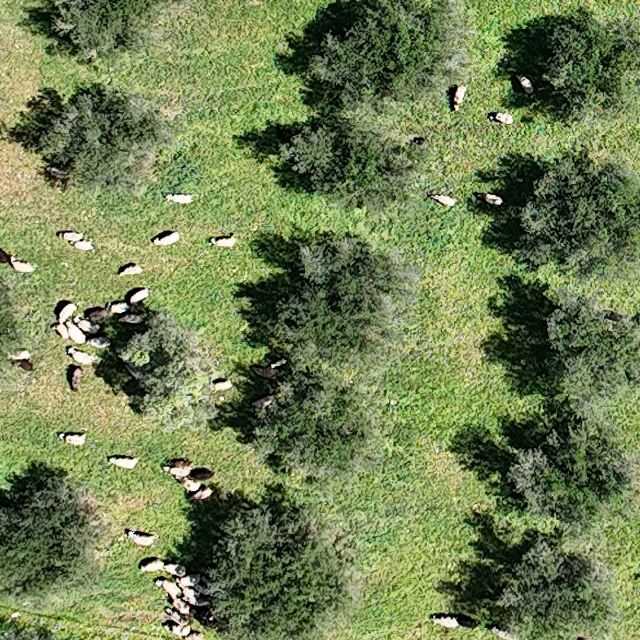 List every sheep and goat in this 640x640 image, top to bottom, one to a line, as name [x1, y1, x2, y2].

sheep [519, 75, 534, 95]
sheep [454, 84, 467, 112]
sheep [488, 112, 514, 125]
sheep [47, 166, 71, 180]
sheep [164, 193, 192, 205]
sheep [429, 194, 457, 207]
sheep [484, 194, 504, 206]
sheep [153, 231, 179, 246]
sheep [62, 232, 84, 241]
sheep [211, 236, 236, 247]
sheep [0, 241, 10, 262]
sheep [74, 242, 95, 251]
sheep [9, 255, 37, 273]
sheep [118, 264, 143, 276]
sheep [129, 287, 149, 304]
sheep [58, 301, 77, 326]
sheep [87, 302, 112, 322]
sheep [110, 302, 128, 314]
sheep [118, 315, 143, 323]
sheep [76, 321, 99, 333]
sheep [65, 322, 86, 345]
sheep [53, 324, 70, 340]
sheep [83, 336, 110, 349]
sheep [67, 347, 98, 366]
sheep [6, 351, 31, 360]
sheep [20, 359, 34, 370]
sheep [271, 359, 288, 369]
sheep [251, 364, 278, 379]
sheep [71, 368, 83, 393]
sheep [250, 371, 280, 394]
sheep [215, 379, 233, 392]
sheep [253, 397, 275, 417]
sheep [58, 432, 87, 447]
sheep [109, 457, 138, 470]
sheep [166, 457, 192, 467]
sheep [163, 466, 193, 476]
sheep [189, 468, 216, 479]
sheep [177, 476, 200, 492]
sheep [187, 487, 213, 502]
sheep [128, 531, 157, 545]
sheep [141, 559, 164, 573]
sheep [163, 564, 187, 577]
sheep [176, 574, 200, 587]
sheep [156, 579, 183, 599]
sheep [183, 588, 199, 606]
sheep [173, 599, 191, 614]
sheep [166, 608, 189, 625]
sheep [431, 615, 460, 628]
sheep [456, 616, 477, 627]
sheep [162, 621, 191, 635]
sheep [491, 627, 514, 639]
sheep [182, 633, 203, 639]